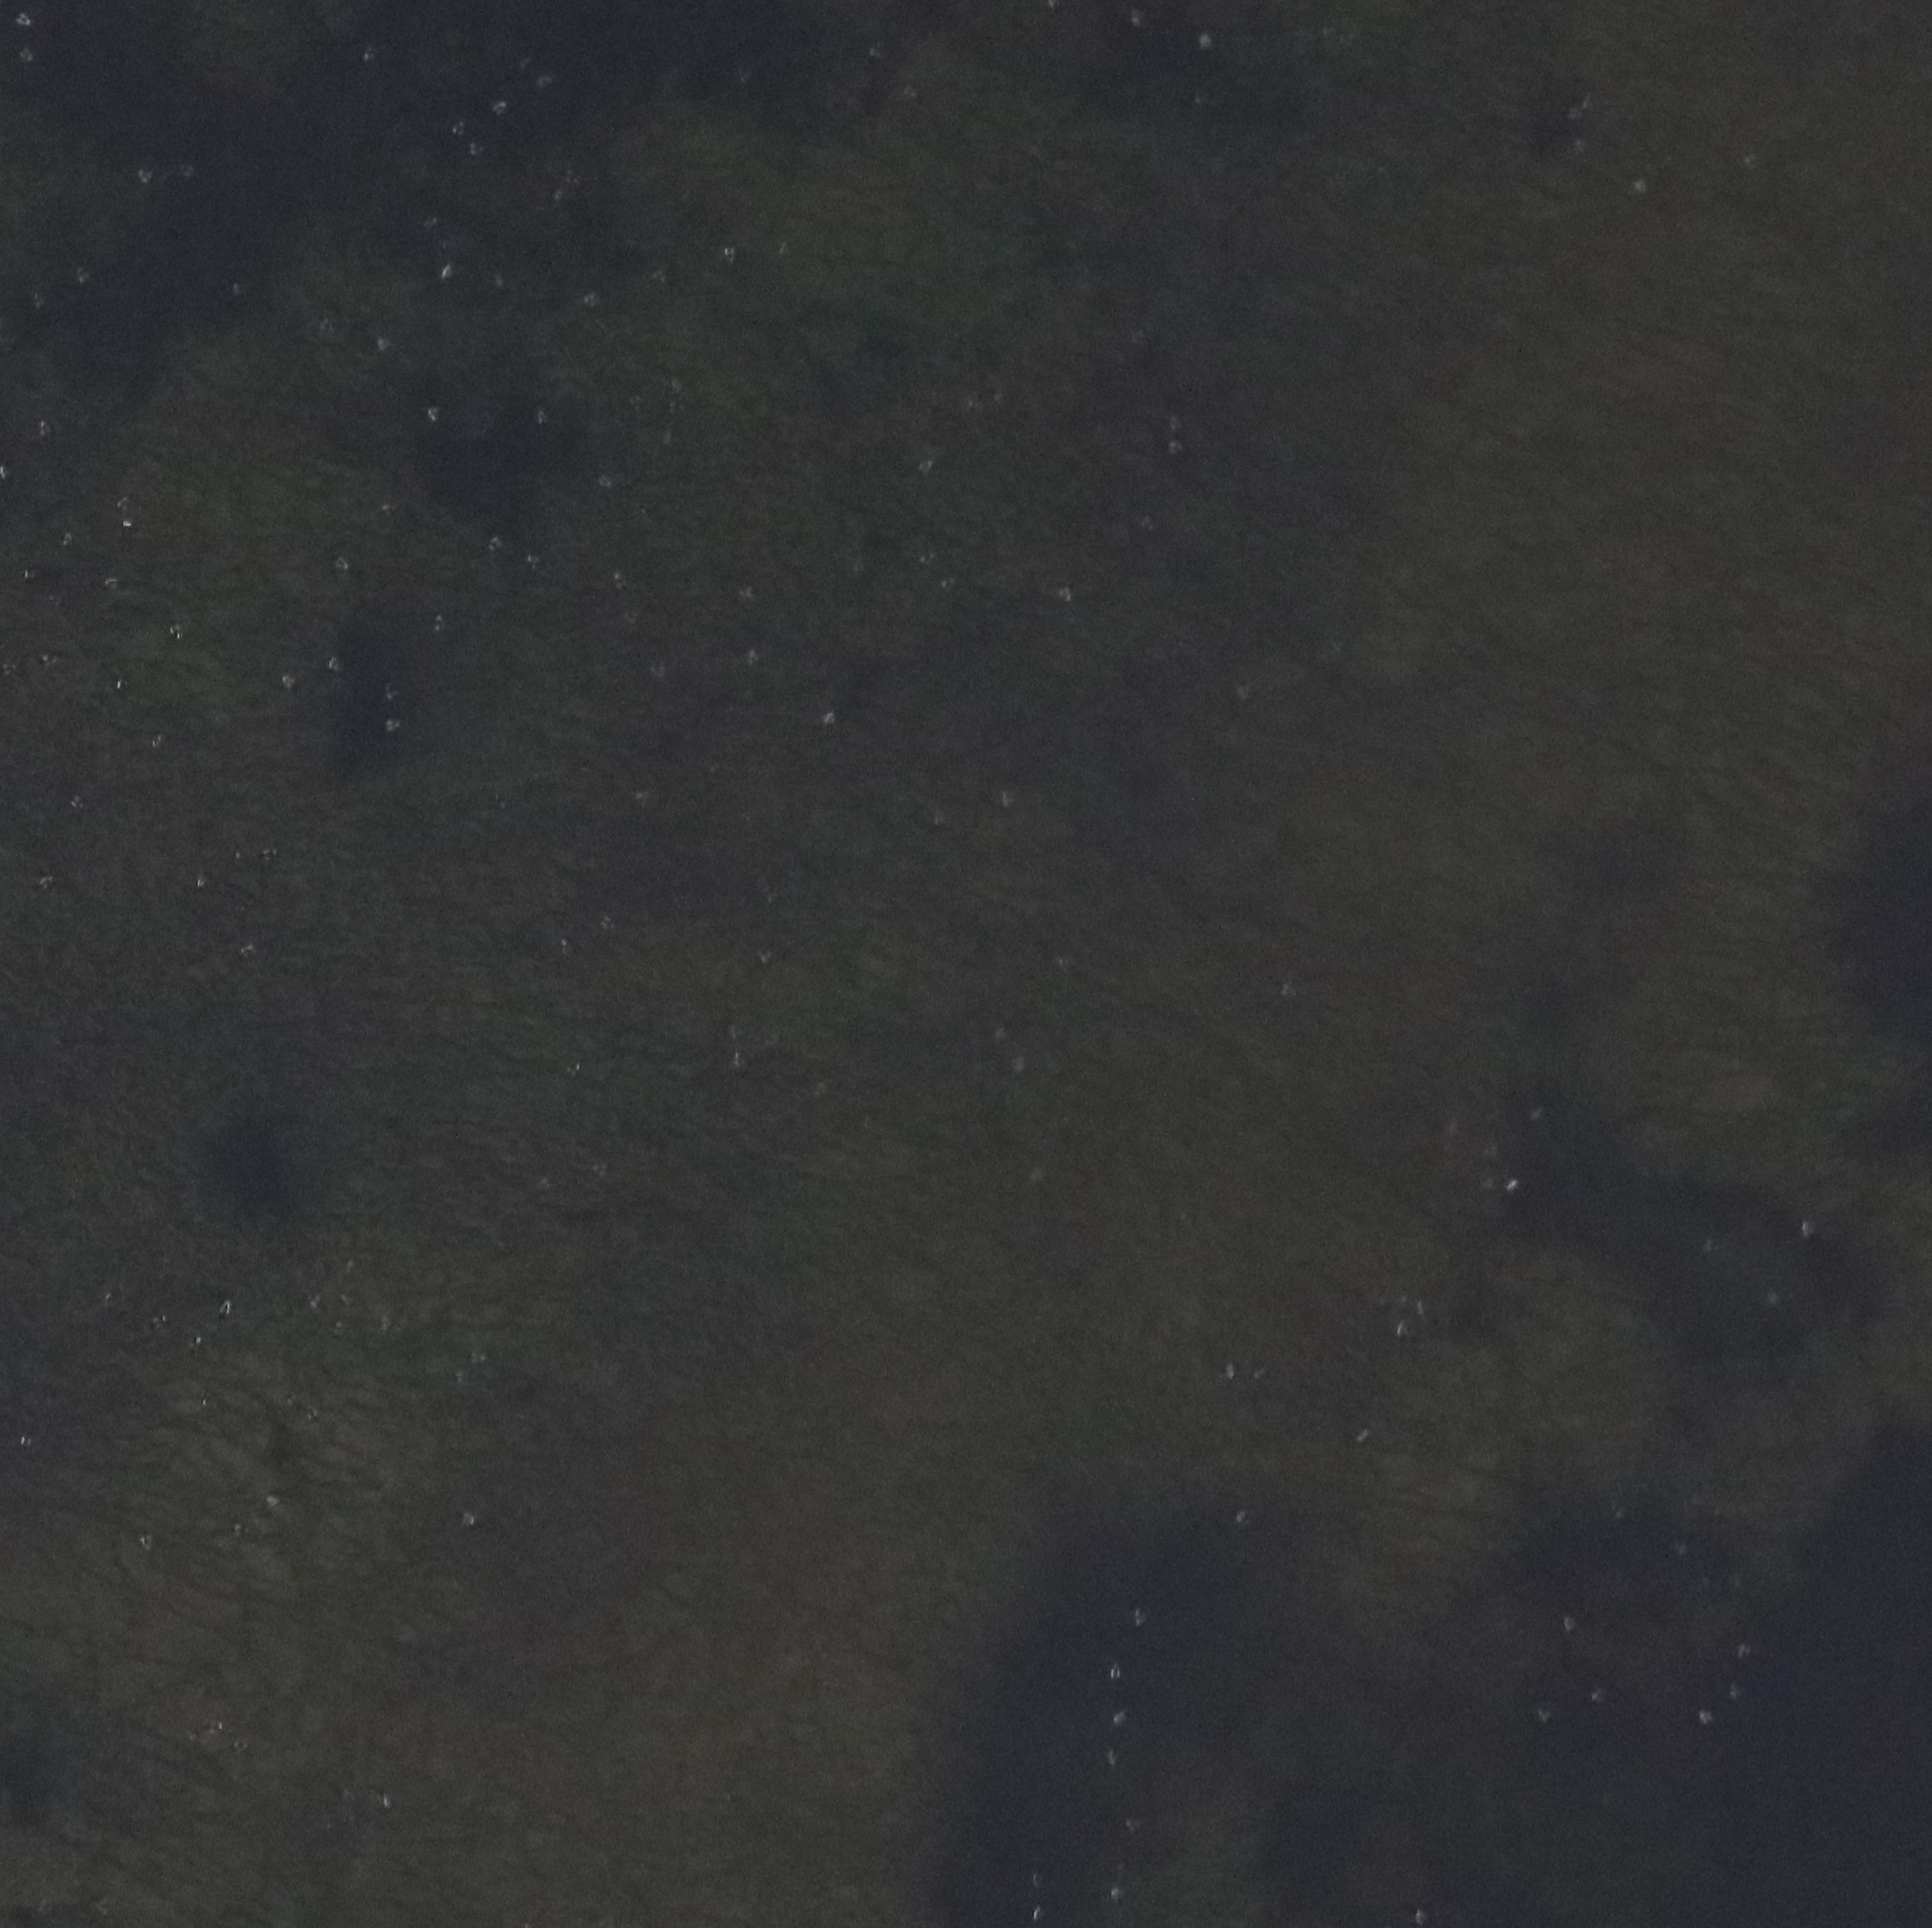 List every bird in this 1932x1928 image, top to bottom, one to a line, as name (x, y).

brant (1055, 0)
brant (1134, 12)
brant (34, 22)
brant (1211, 43)
brant (878, 47)
brant (18, 54)
brant (366, 54)
brant (526, 65)
brant (742, 73)
brant (556, 80)
brant (914, 88)
brant (1590, 99)
brant (507, 109)
brant (1577, 109)
brant (456, 139)
brant (1582, 148)
brant (478, 156)
brant (1752, 165)
brant (184, 172)
brant (573, 174)
brant (146, 177)
brant (561, 192)
brant (1639, 193)
brant (425, 219)
brant (786, 249)
brant (729, 257)
brant (448, 271)
brant (81, 276)
brant (668, 282)
brant (242, 286)
brant (593, 299)
brant (49, 303)
brant (331, 322)
brant (385, 343)
brant (678, 377)
brant (644, 396)
brant (543, 405)
brant (431, 408)
brant (1173, 410)
brant (46, 427)
brant (672, 431)
brant (1174, 439)
brant (923, 464)
brant (11, 478)
brant (613, 481)
brant (131, 509)
brant (398, 514)
brant (1152, 521)
brant (129, 533)
brant (80, 540)
brant (502, 546)
brant (923, 553)
brant (347, 565)
brant (36, 572)
brant (538, 572)
brant (617, 587)
brant (943, 587)
brant (109, 592)
brant (1079, 594)
brant (742, 601)
brant (633, 622)
brant (452, 627)
brant (185, 634)
brant (50, 653)
brant (747, 657)
brant (333, 666)
brant (1, 667)
brant (672, 674)
brant (124, 684)
brant (285, 686)
brant (396, 692)
brant (1237, 692)
brant (822, 724)
brant (394, 736)
brant (158, 738)
brant (82, 801)
brant (653, 801)
brant (1007, 801)
brant (942, 815)
brant (275, 851)
brant (233, 858)
brant (200, 881)
brant (46, 888)
brant (769, 898)
brant (614, 926)
brant (566, 944)
brant (255, 949)
brant (762, 950)
brant (1055, 958)
brant (1283, 978)
brant (737, 1032)
brant (1002, 1032)
brant (741, 1058)
brant (1020, 1063)
brant (581, 1070)
brant (822, 1084)
brant (1536, 1114)
brant (1447, 1131)
brant (1490, 1147)
brant (1033, 1174)
brant (612, 1177)
brant (1519, 1186)
brant (1484, 1187)
brant (536, 1188)
brant (1821, 1232)
brant (1711, 1247)
brant (350, 1265)
brant (111, 1295)
brant (357, 1295)
brant (1770, 1298)
brant (1381, 1304)
brant (316, 1305)
brant (1407, 1305)
brant (223, 1313)
brant (1433, 1313)
brant (386, 1326)
brant (159, 1328)
brant (344, 1333)
brant (1406, 1335)
brant (196, 1341)
brant (484, 1356)
brant (1267, 1372)
brant (1237, 1374)
brant (457, 1378)
brant (210, 1402)
brant (290, 1403)
brant (316, 1413)
brant (1360, 1438)
brant (27, 1443)
brant (269, 1499)
brant (1239, 1519)
brant (1619, 1520)
brant (476, 1523)
brant (244, 1529)
brant (140, 1539)
brant (1146, 1611)
brant (1573, 1619)
brant (1747, 1647)
brant (1117, 1671)
brant (1596, 1686)
brant (1736, 1696)
brant (1125, 1706)
brant (1544, 1710)
brant (1723, 1722)
brant (205, 1724)
brant (244, 1742)
brant (1115, 1742)
brant (380, 1796)
brant (1137, 1823)
brant (1041, 1875)
brant (1120, 1875)
brant (1113, 1900)
brant (1052, 1909)
brant (1419, 1911)